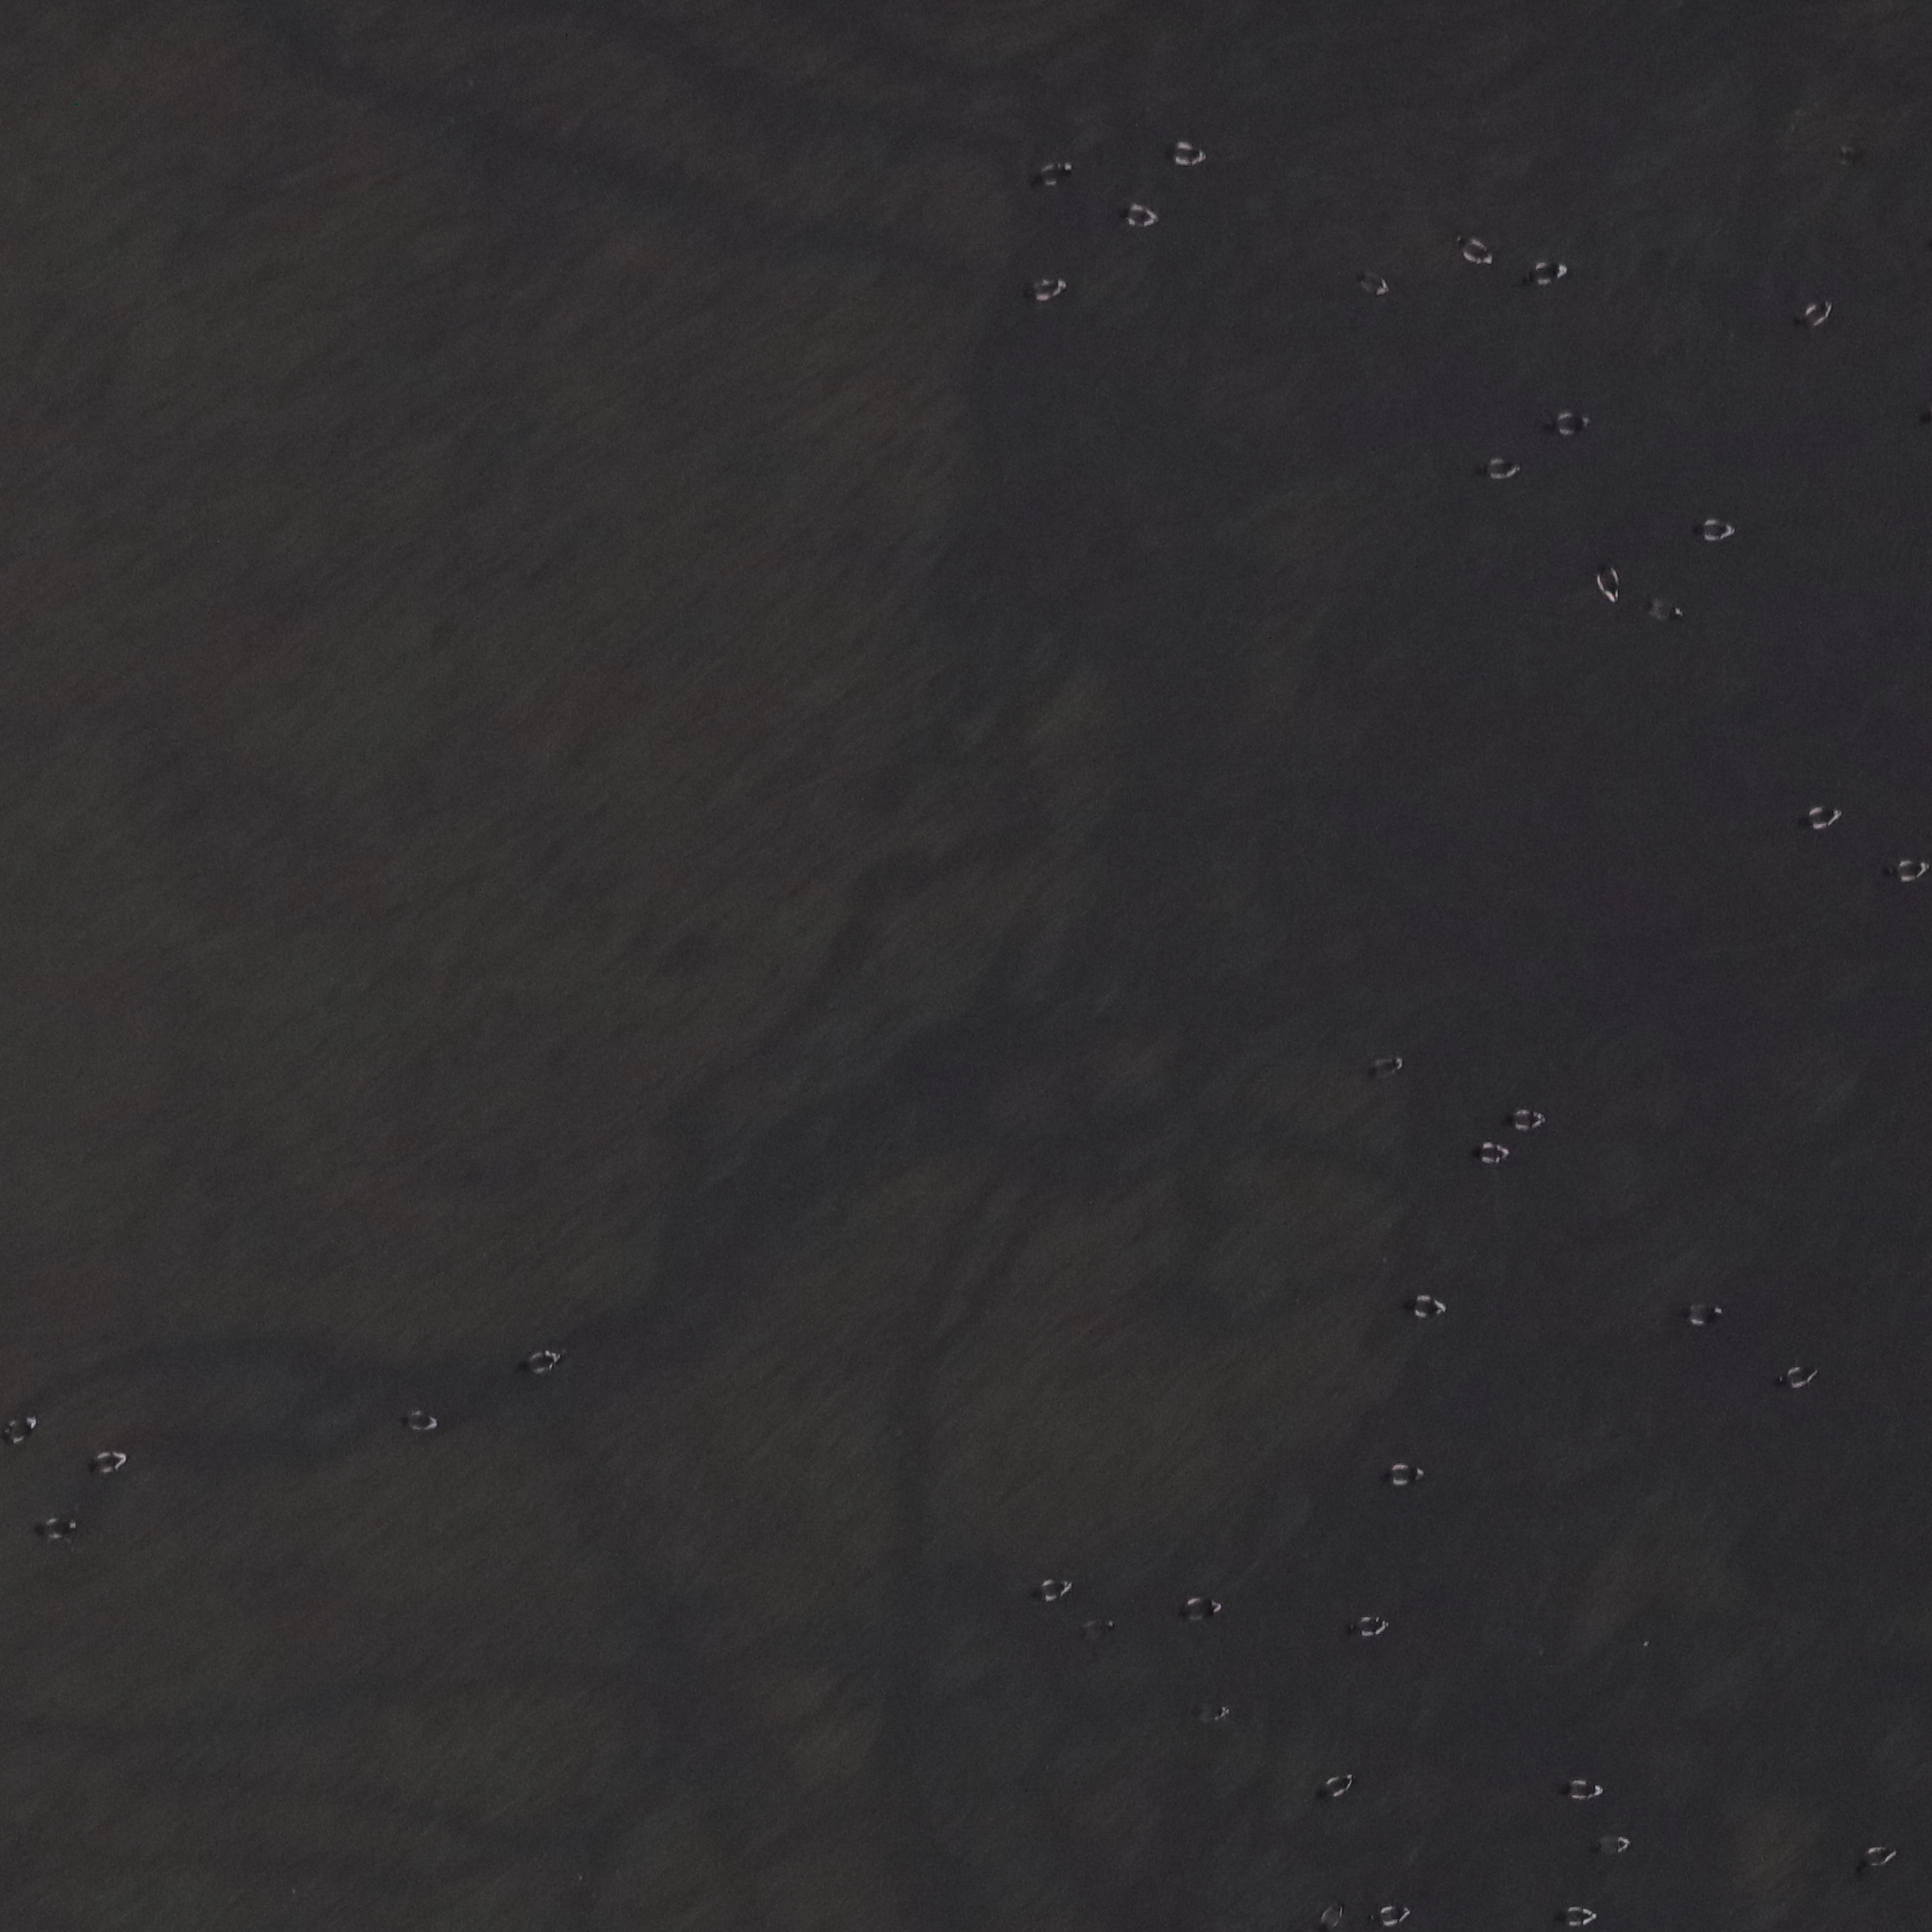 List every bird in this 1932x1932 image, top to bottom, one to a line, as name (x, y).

brant (1189, 156)
brant (1052, 176)
brant (1139, 215)
brant (1476, 250)
brant (1546, 274)
brant (1374, 283)
brant (1045, 292)
brant (1815, 314)
brant (1569, 425)
brant (1500, 469)
brant (1715, 530)
brant (1610, 583)
brant (1663, 611)
brant (1822, 819)
brant (1909, 871)
brant (1386, 1067)
brant (1526, 1119)
brant (1488, 1151)
brant (1426, 1308)
brant (1705, 1312)
brant (542, 1363)
brant (1798, 1378)
brant (420, 1421)
brant (19, 1431)
brant (107, 1462)
brant (1404, 1474)
brant (55, 1526)
brant (1053, 1589)
brant (1200, 1609)
brant (1369, 1626)
brant (1094, 1629)
brant (1212, 1708)
brant (1336, 1786)
brant (1582, 1792)
brant (1609, 1846)
brant (1879, 1858)
brant (1333, 1915)
brant (1392, 1915)
brant (1576, 1917)